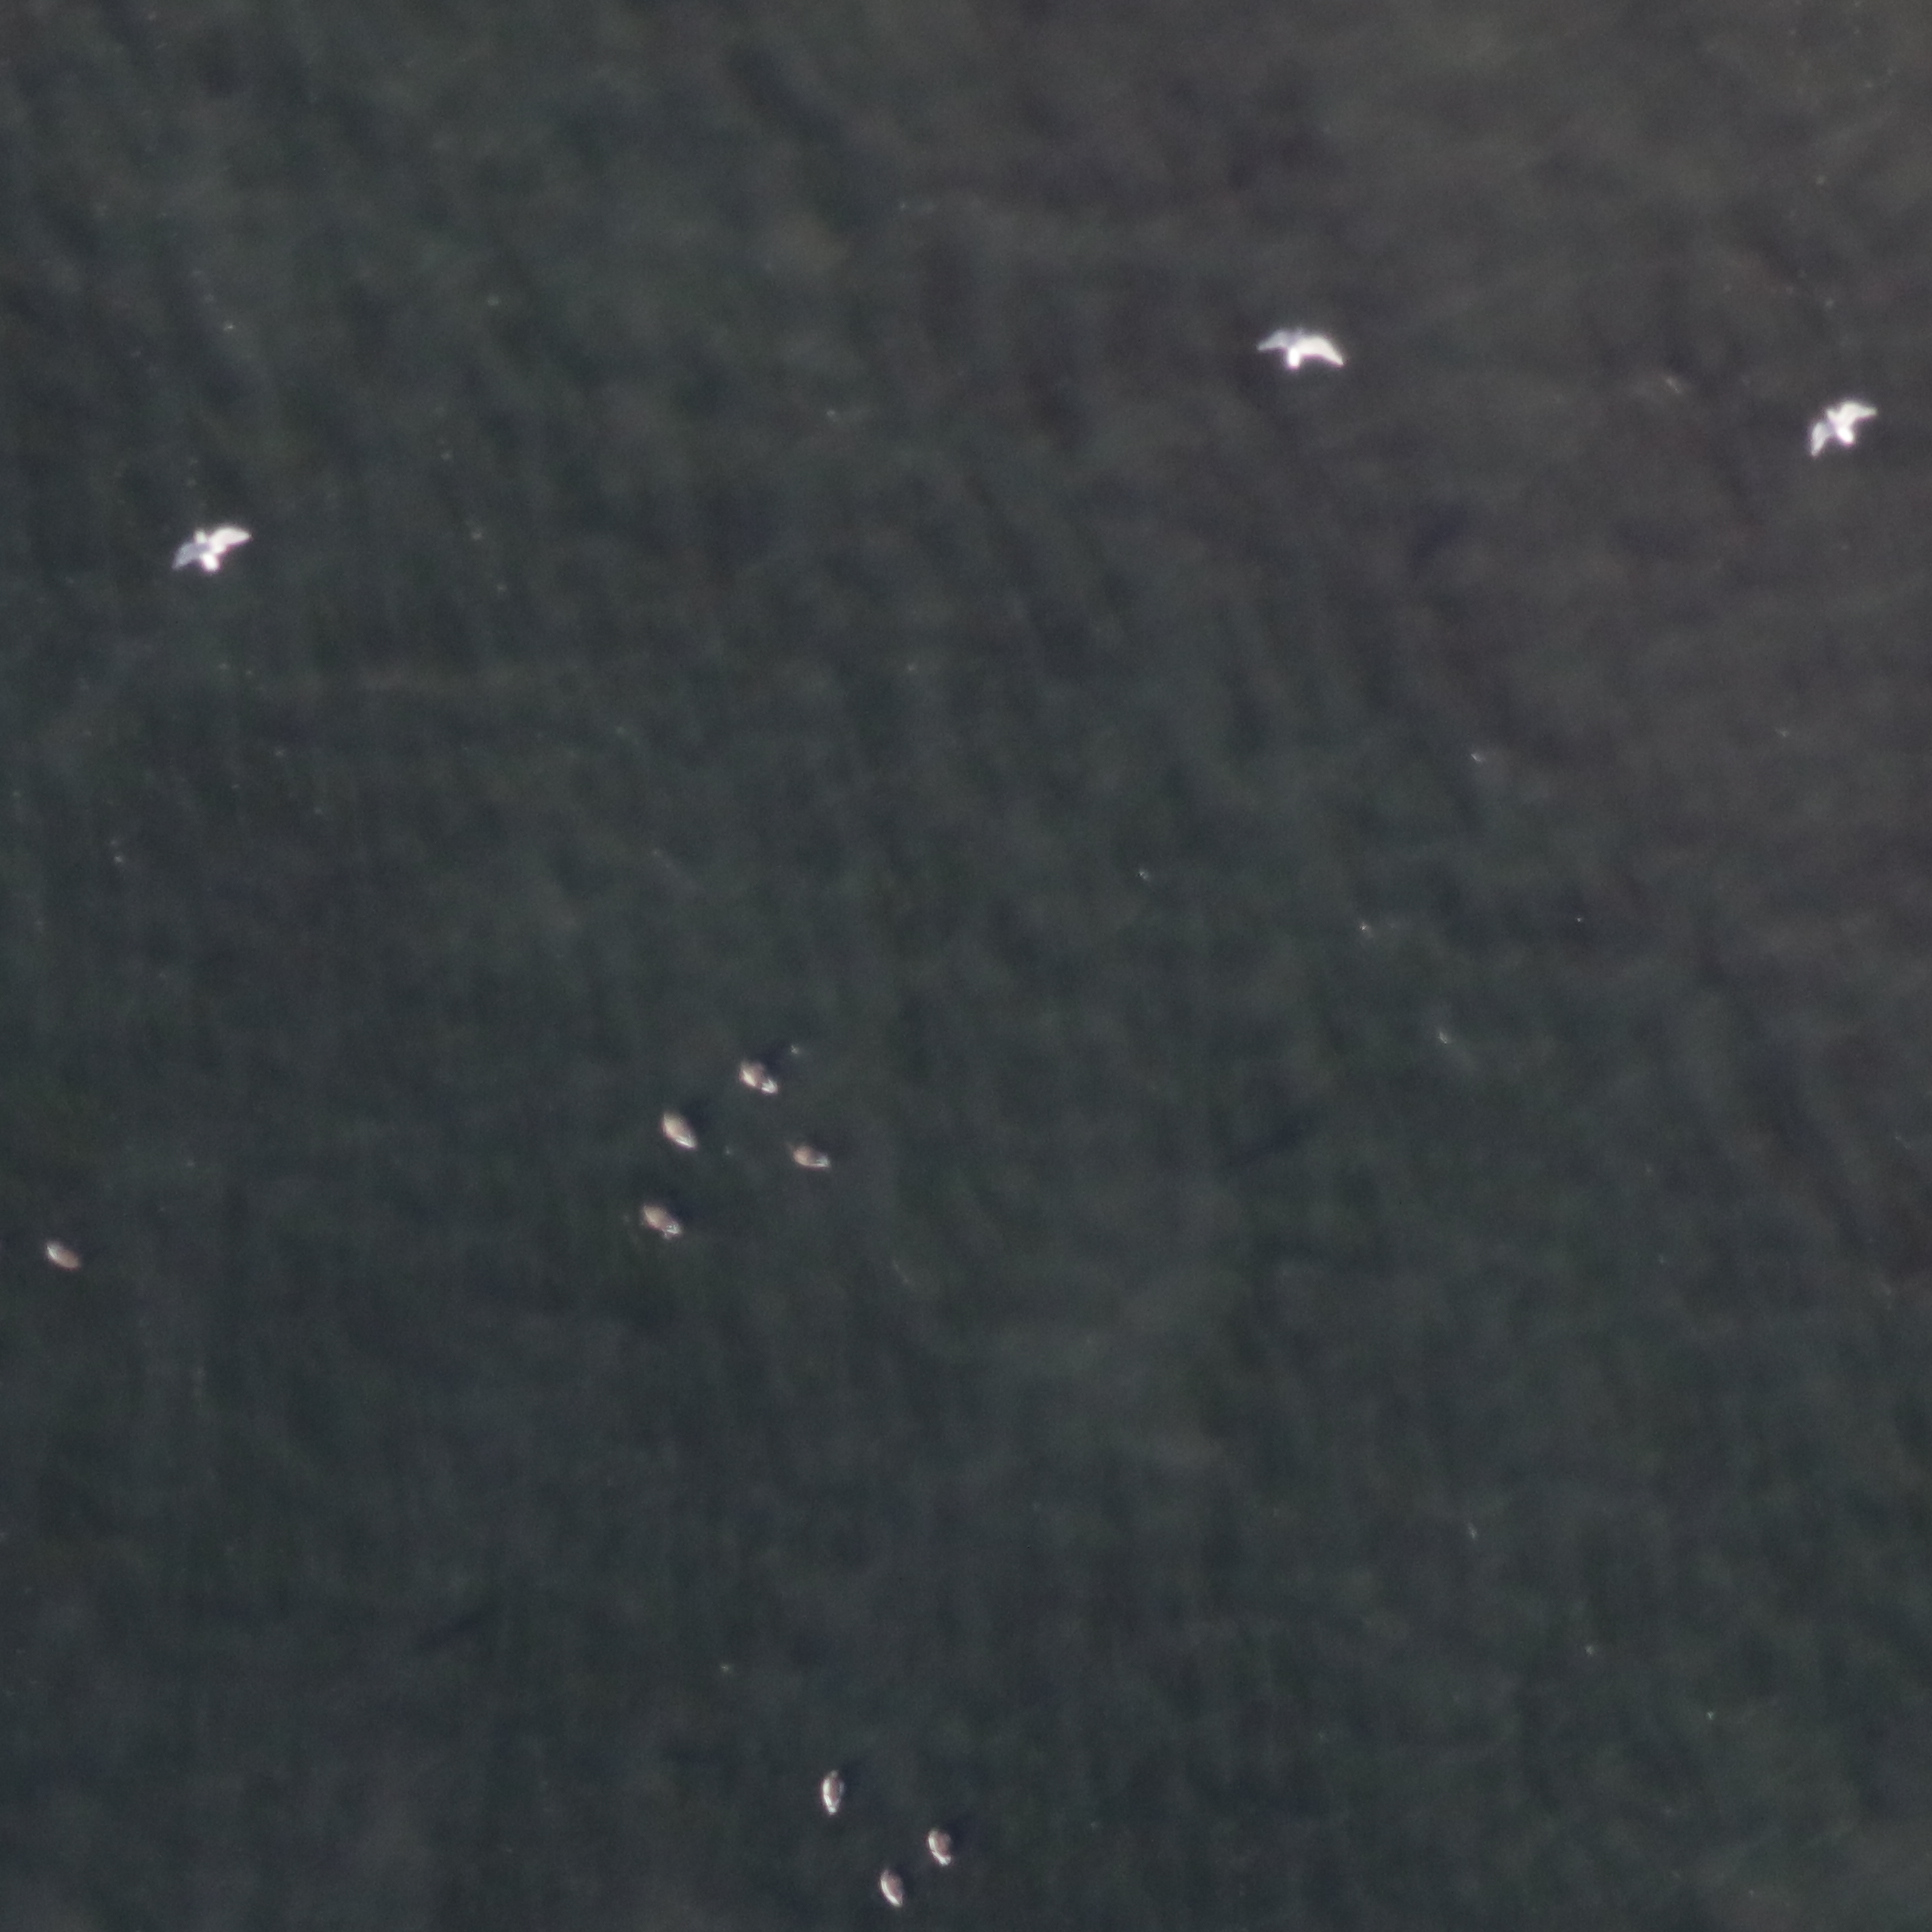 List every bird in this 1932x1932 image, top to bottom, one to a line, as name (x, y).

gull (1295, 346)
gull (1848, 425)
gull (206, 552)
brant (761, 1077)
brant (673, 1129)
brant (805, 1154)
brant (655, 1216)
other bird (55, 1260)
brant (833, 1790)
brant (936, 1839)
brant (890, 1886)